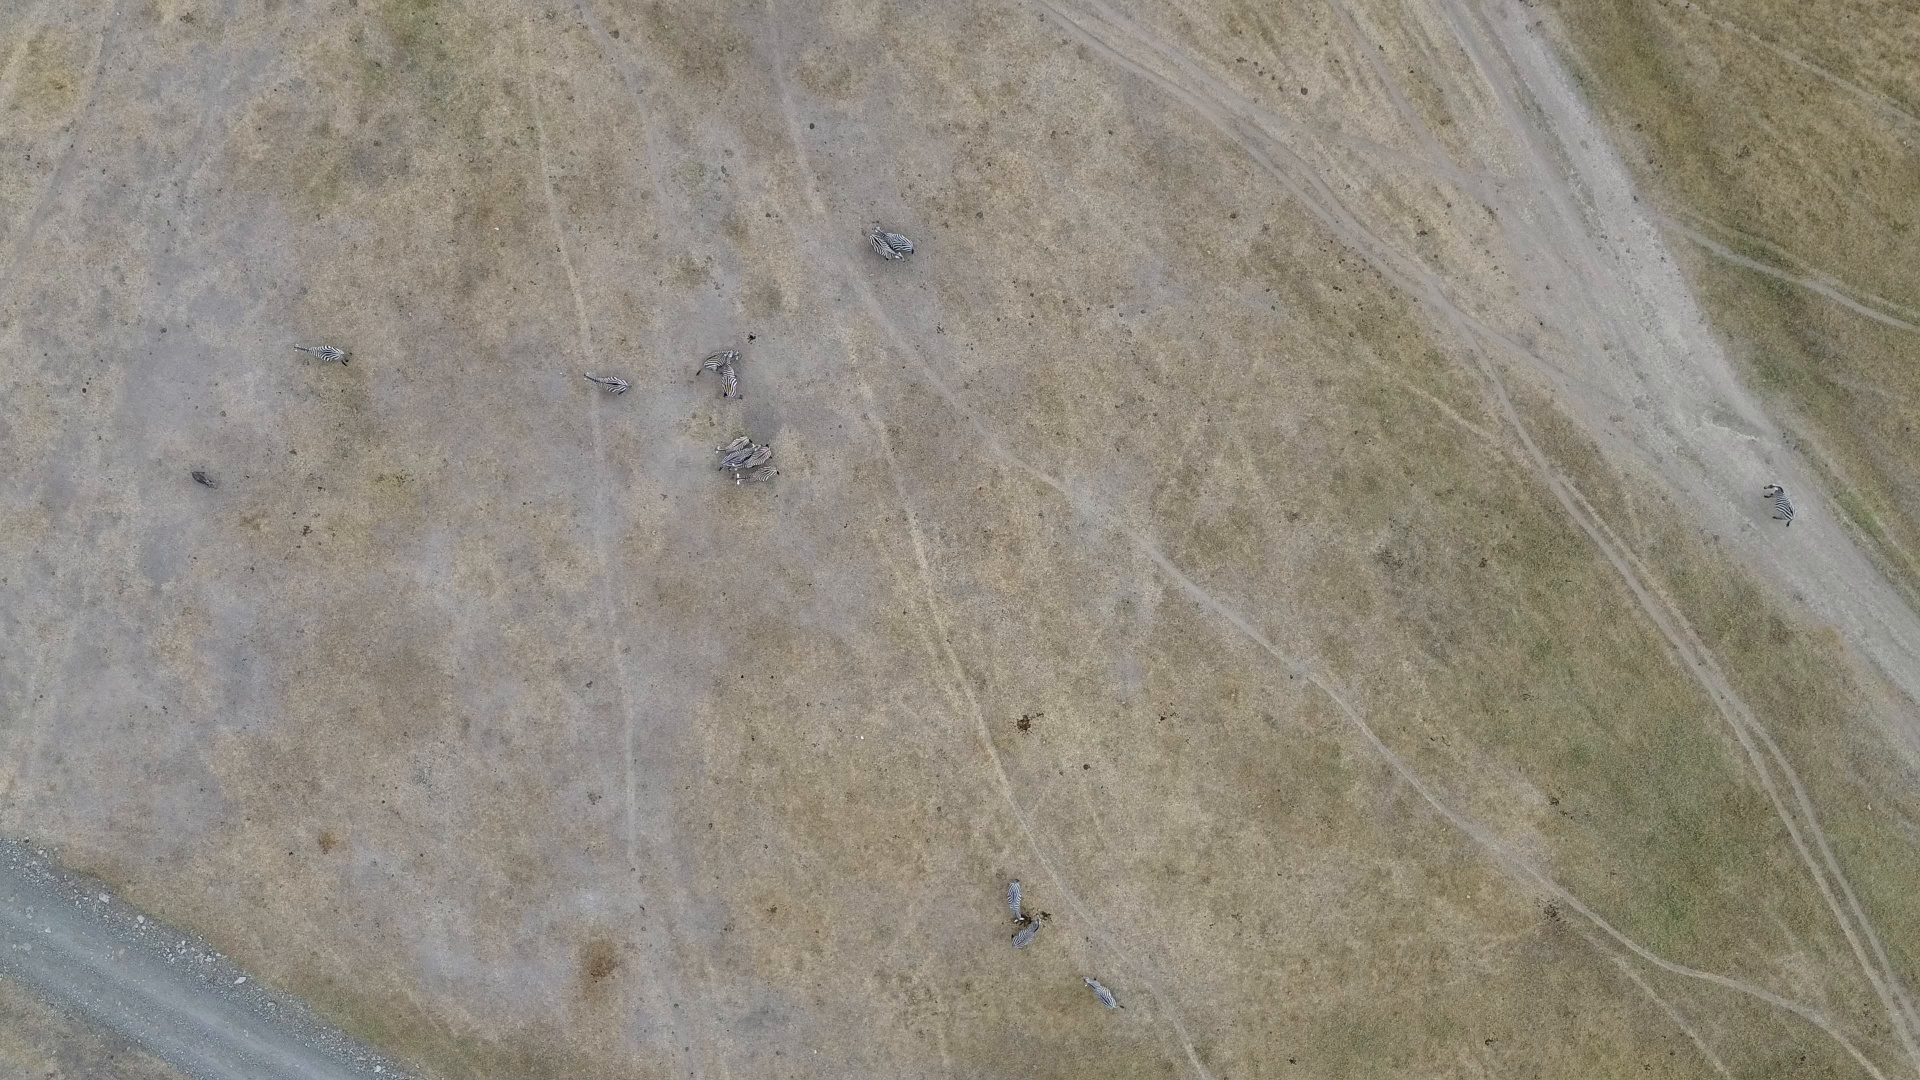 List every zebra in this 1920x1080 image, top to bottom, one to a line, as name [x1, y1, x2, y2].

zebra [873, 226, 915, 253]
zebra [870, 235, 905, 263]
zebra [308, 343, 344, 360]
zebra [701, 348, 742, 372]
zebra [722, 367, 737, 398]
zebra [586, 374, 628, 393]
zebra [714, 437, 751, 454]
zebra [722, 443, 762, 466]
zebra [728, 446, 773, 471]
zebra [741, 464, 772, 483]
zebra [1771, 482, 1796, 519]
zebra [1008, 880, 1023, 920]
zebra [1012, 917, 1043, 948]
zebra [1083, 977, 1118, 1008]